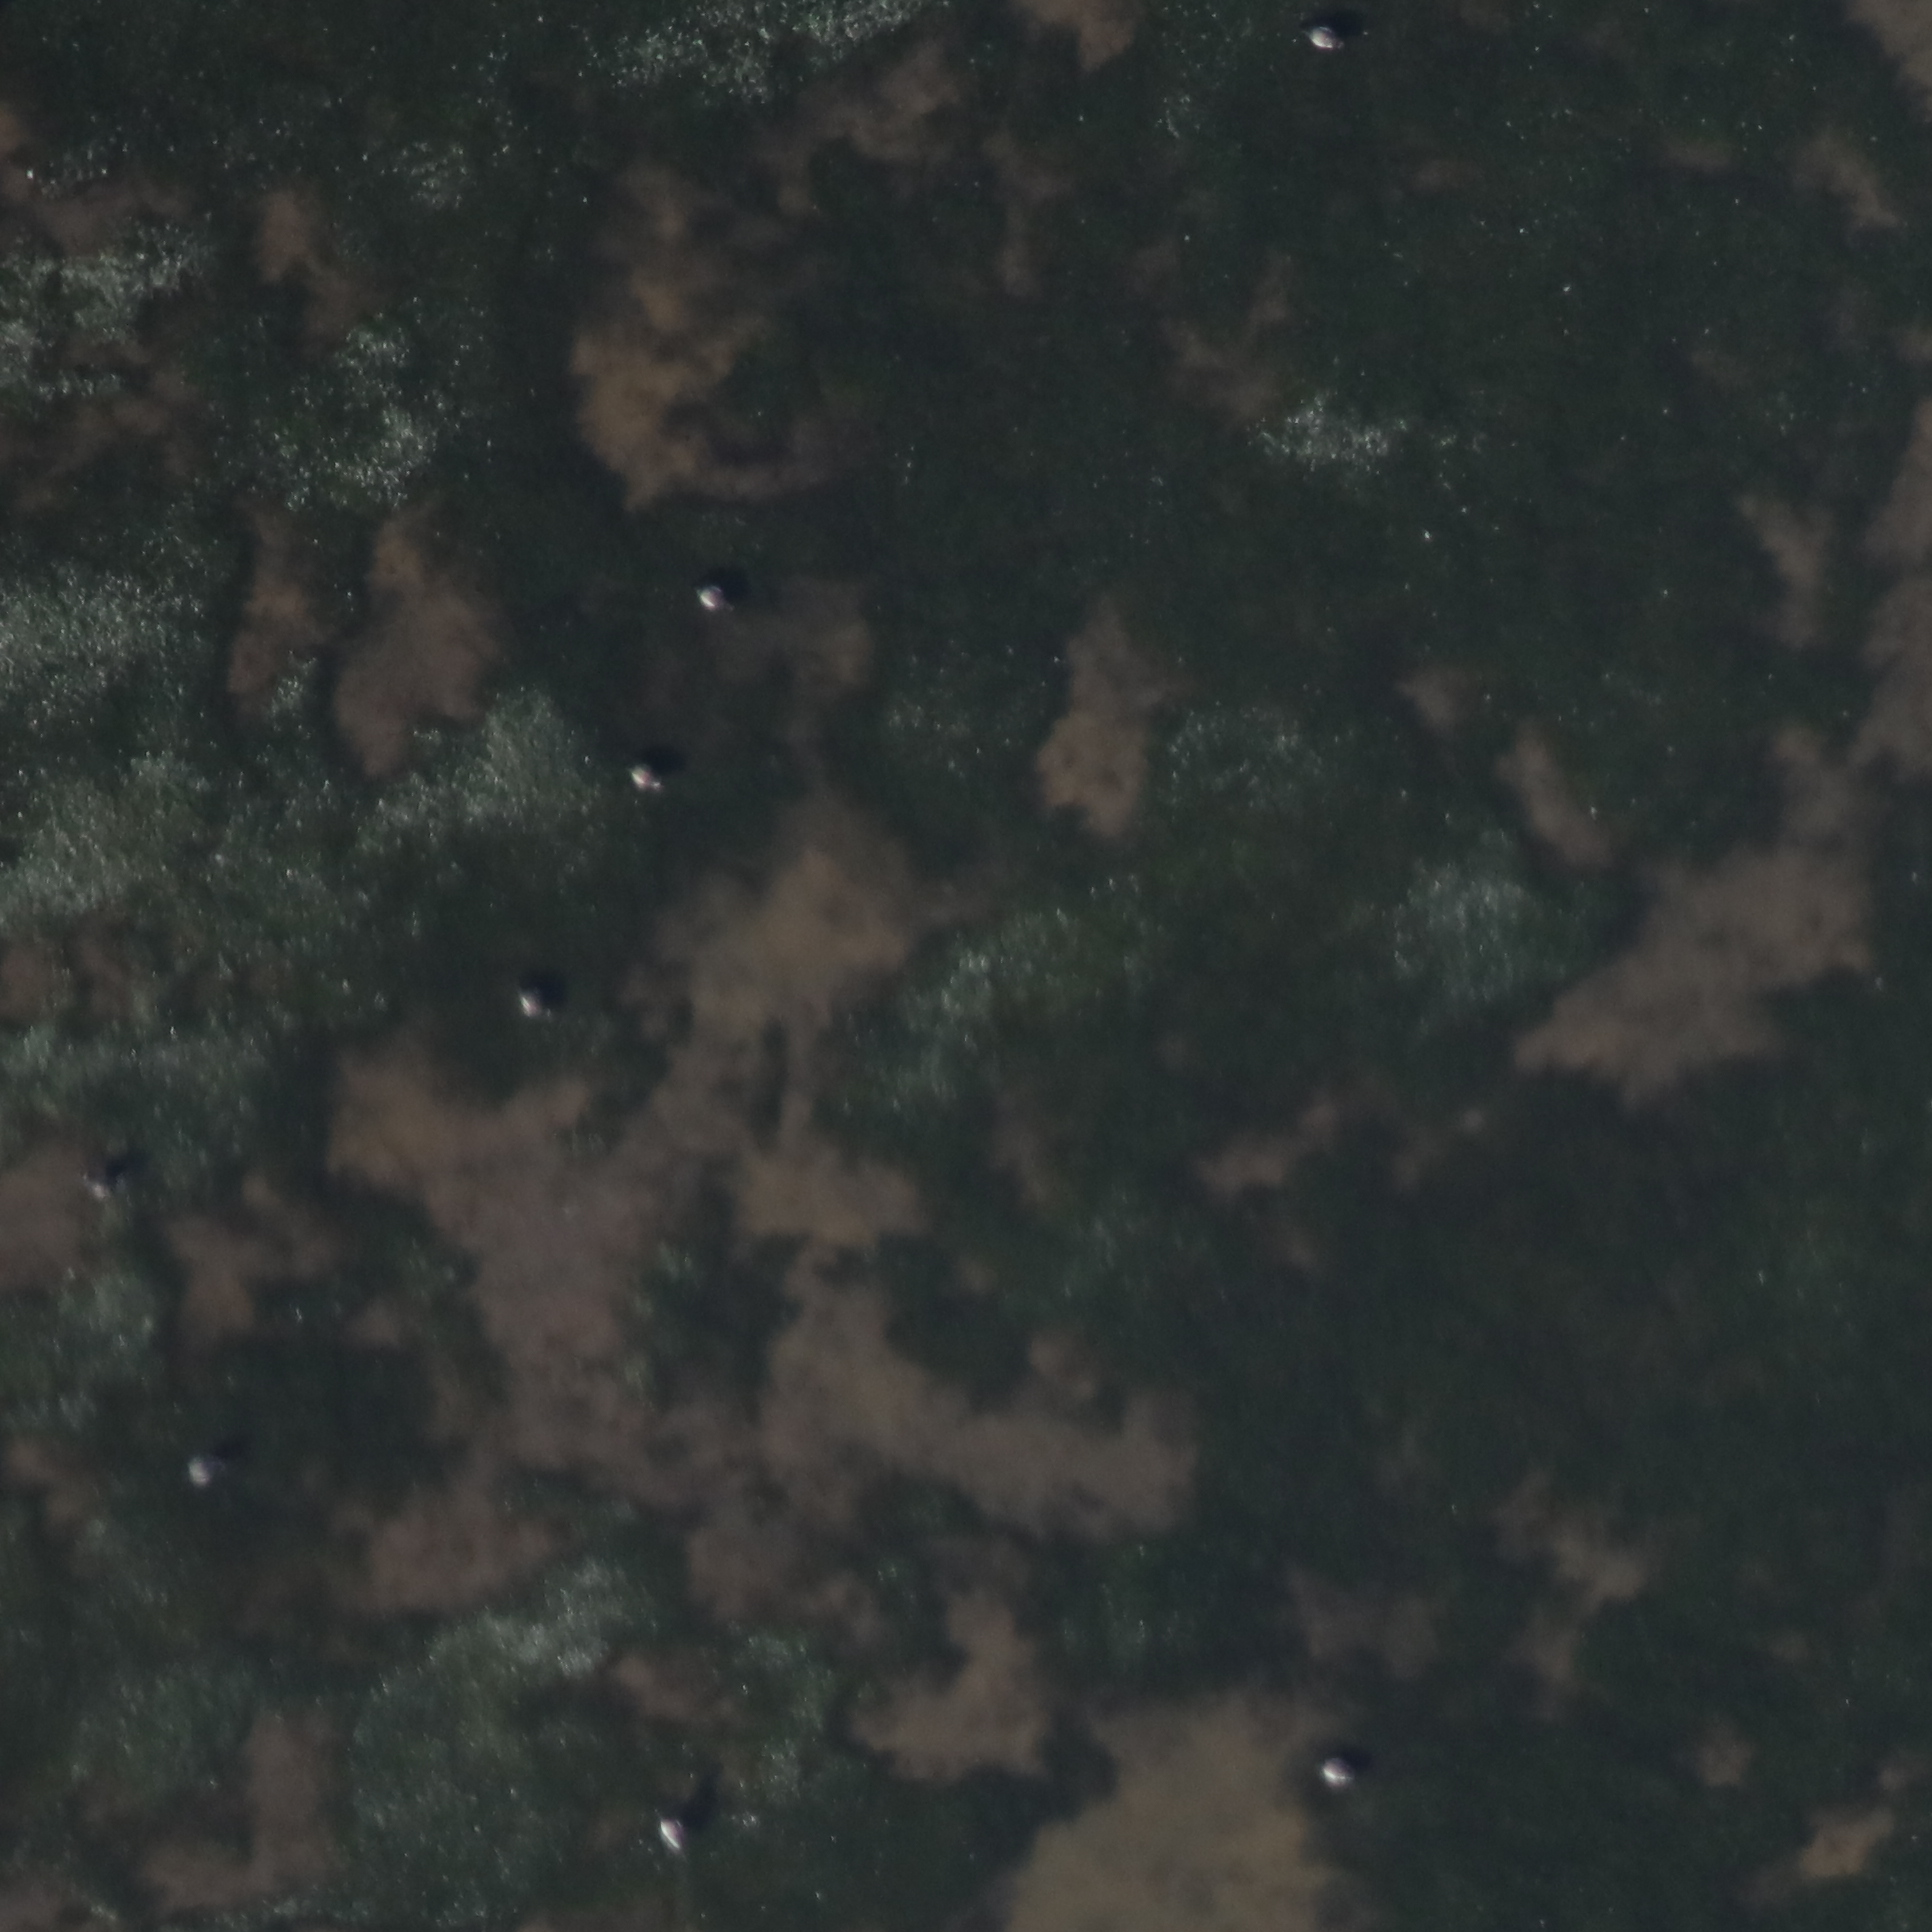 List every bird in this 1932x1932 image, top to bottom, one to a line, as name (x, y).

brant (1325, 37)
brant (715, 596)
brant (645, 775)
brant (534, 1004)
brant (102, 1192)
brant (204, 1468)
brant (1340, 1774)
brant (675, 1834)